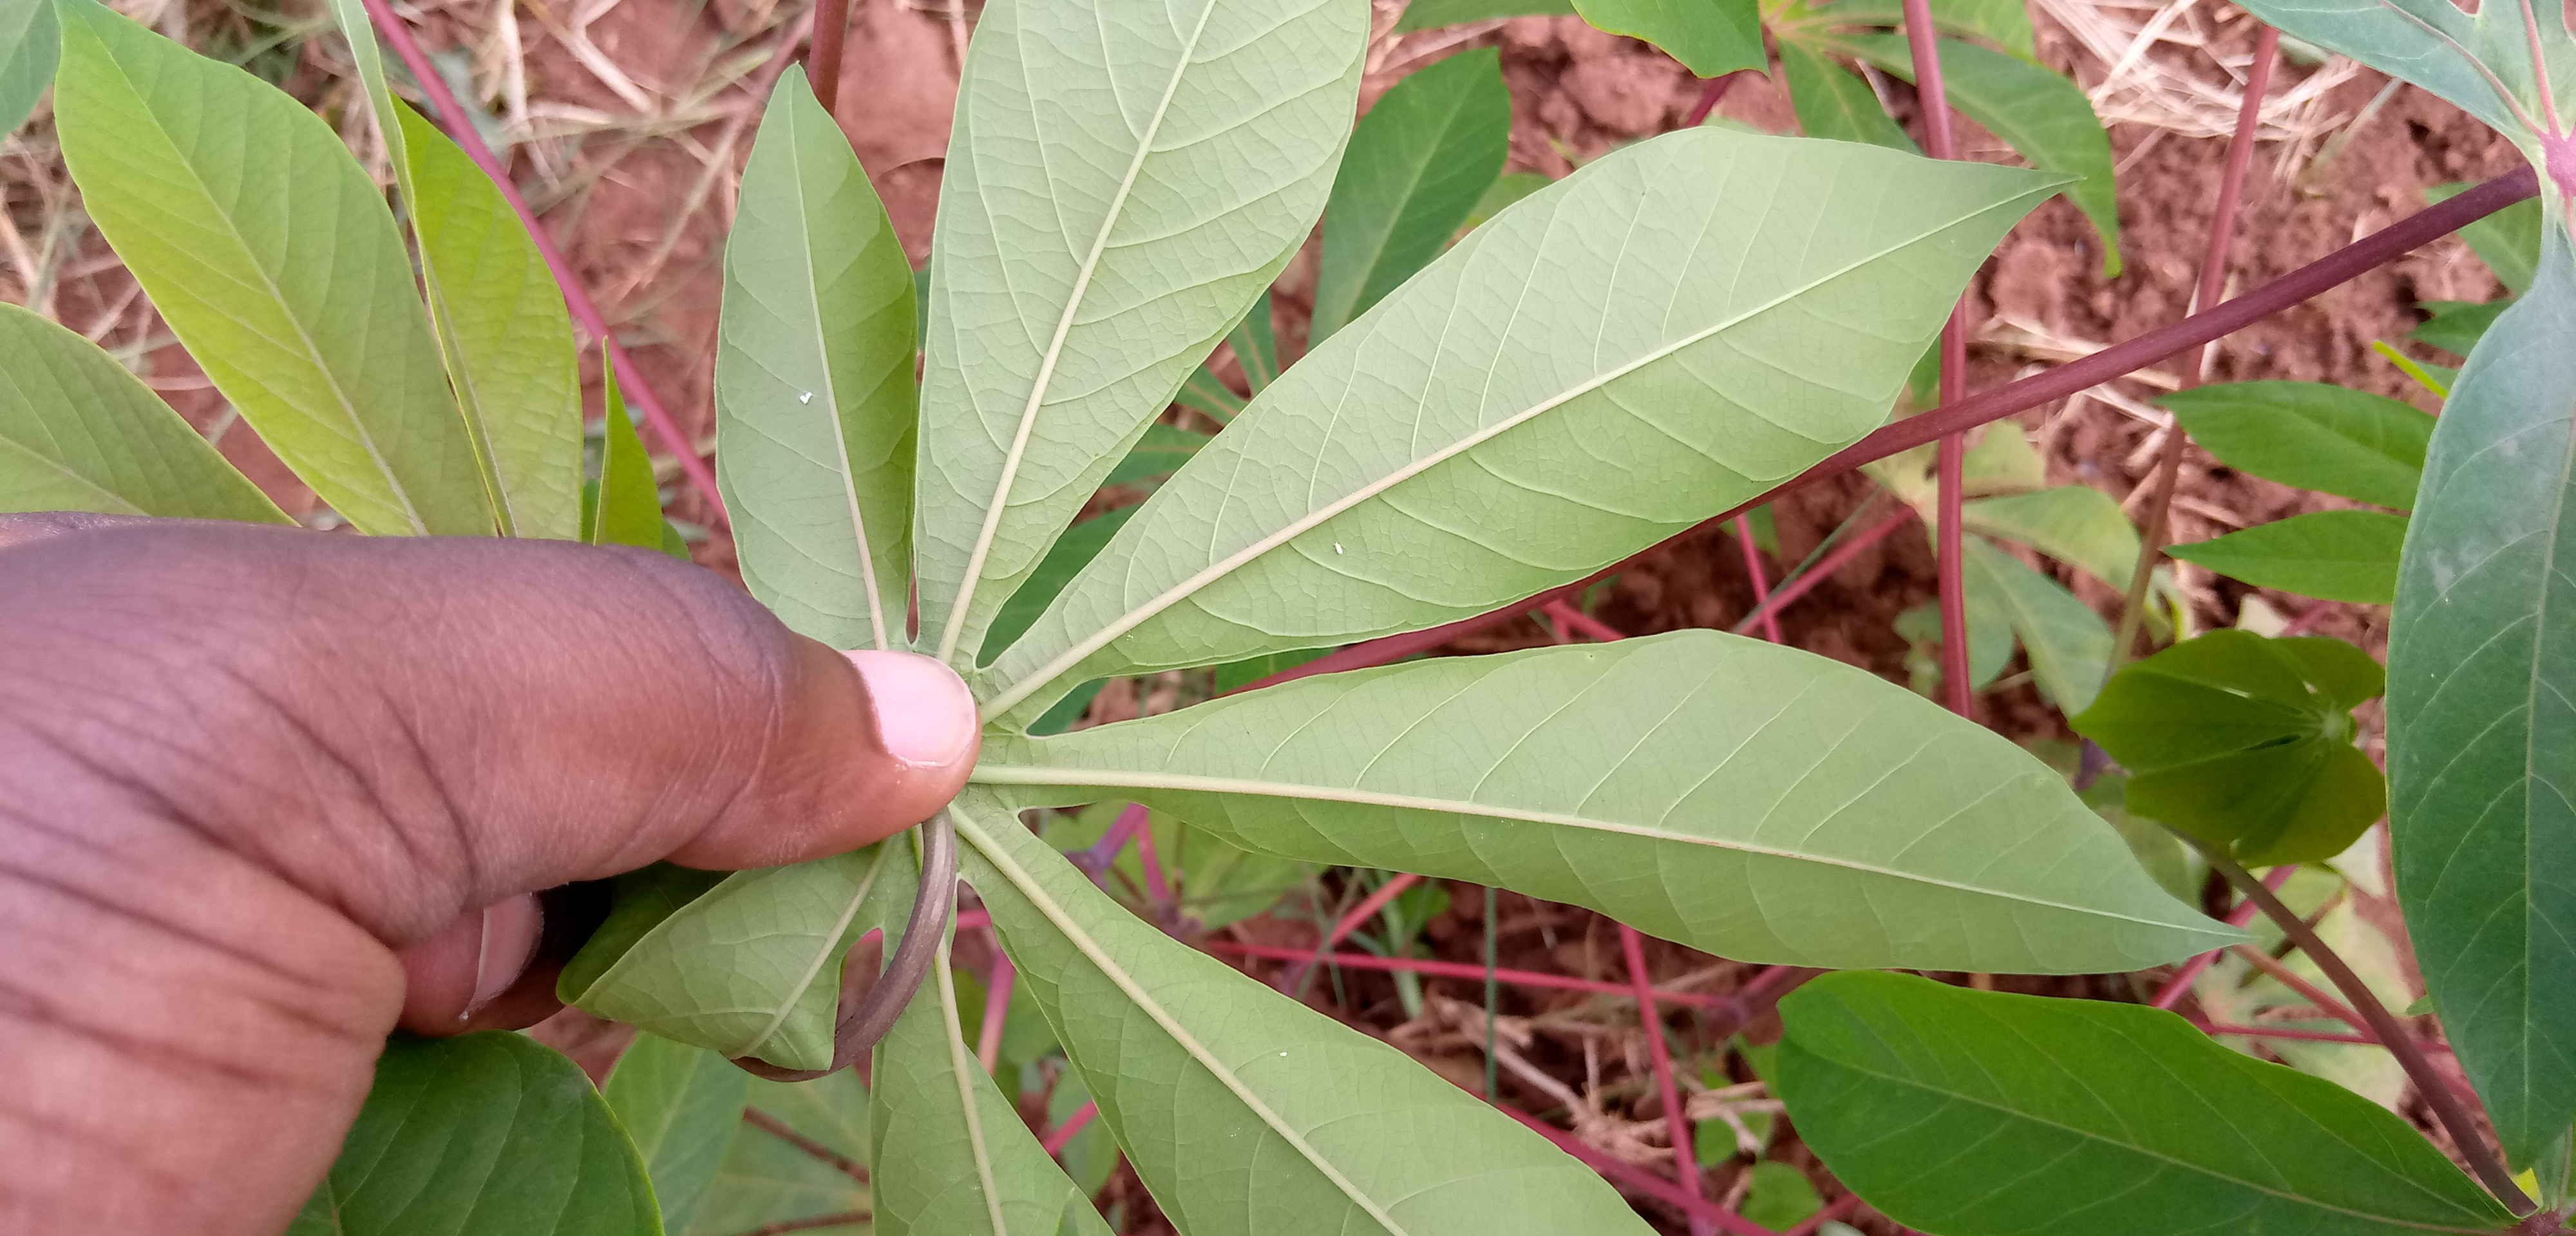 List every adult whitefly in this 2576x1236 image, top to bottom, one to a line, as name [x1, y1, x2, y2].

whitefly [790, 384, 817, 413]
whitefly [1327, 535, 1355, 569]
whitefly [1274, 1047, 1302, 1070]